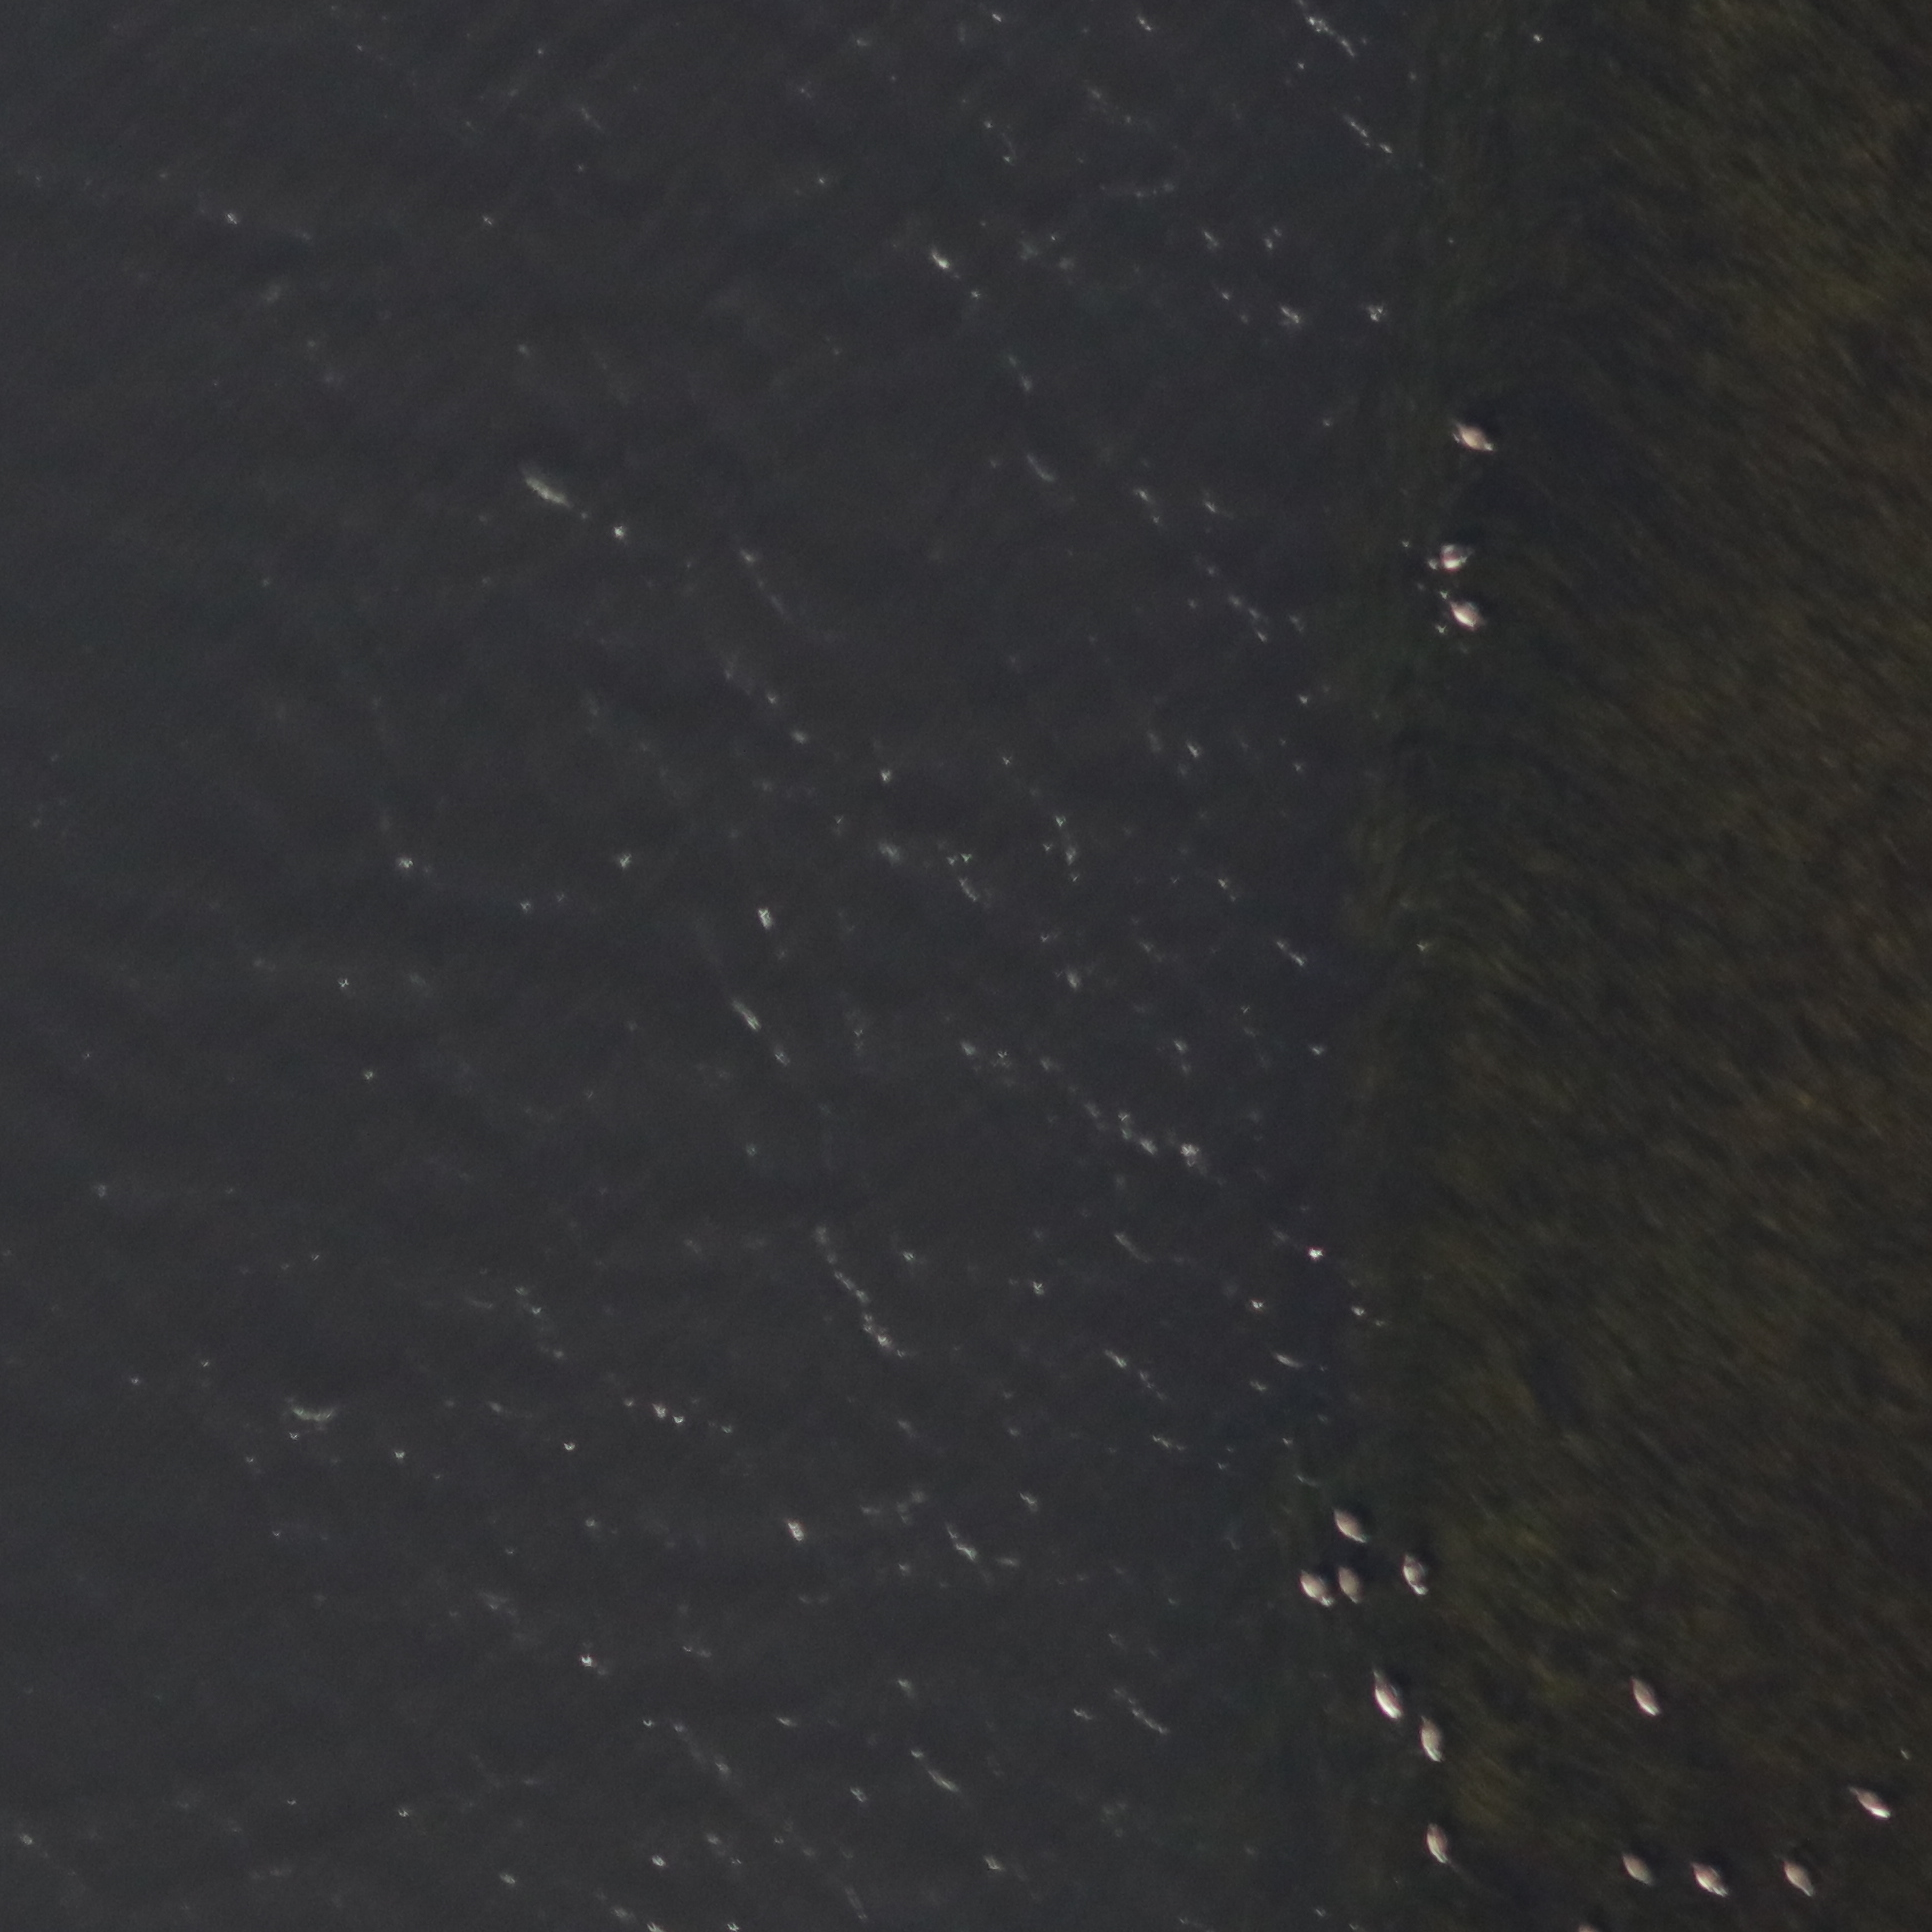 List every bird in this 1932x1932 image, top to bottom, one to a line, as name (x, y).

brant (1475, 443)
brant (1448, 556)
brant (1465, 613)
brant (1352, 1523)
brant (1415, 1571)
brant (1353, 1582)
brant (1320, 1586)
brant (1643, 1697)
brant (1386, 1698)
brant (1433, 1744)
brant (1871, 1803)
brant (1439, 1844)
brant (1642, 1872)
brant (1798, 1875)
brant (1707, 1880)